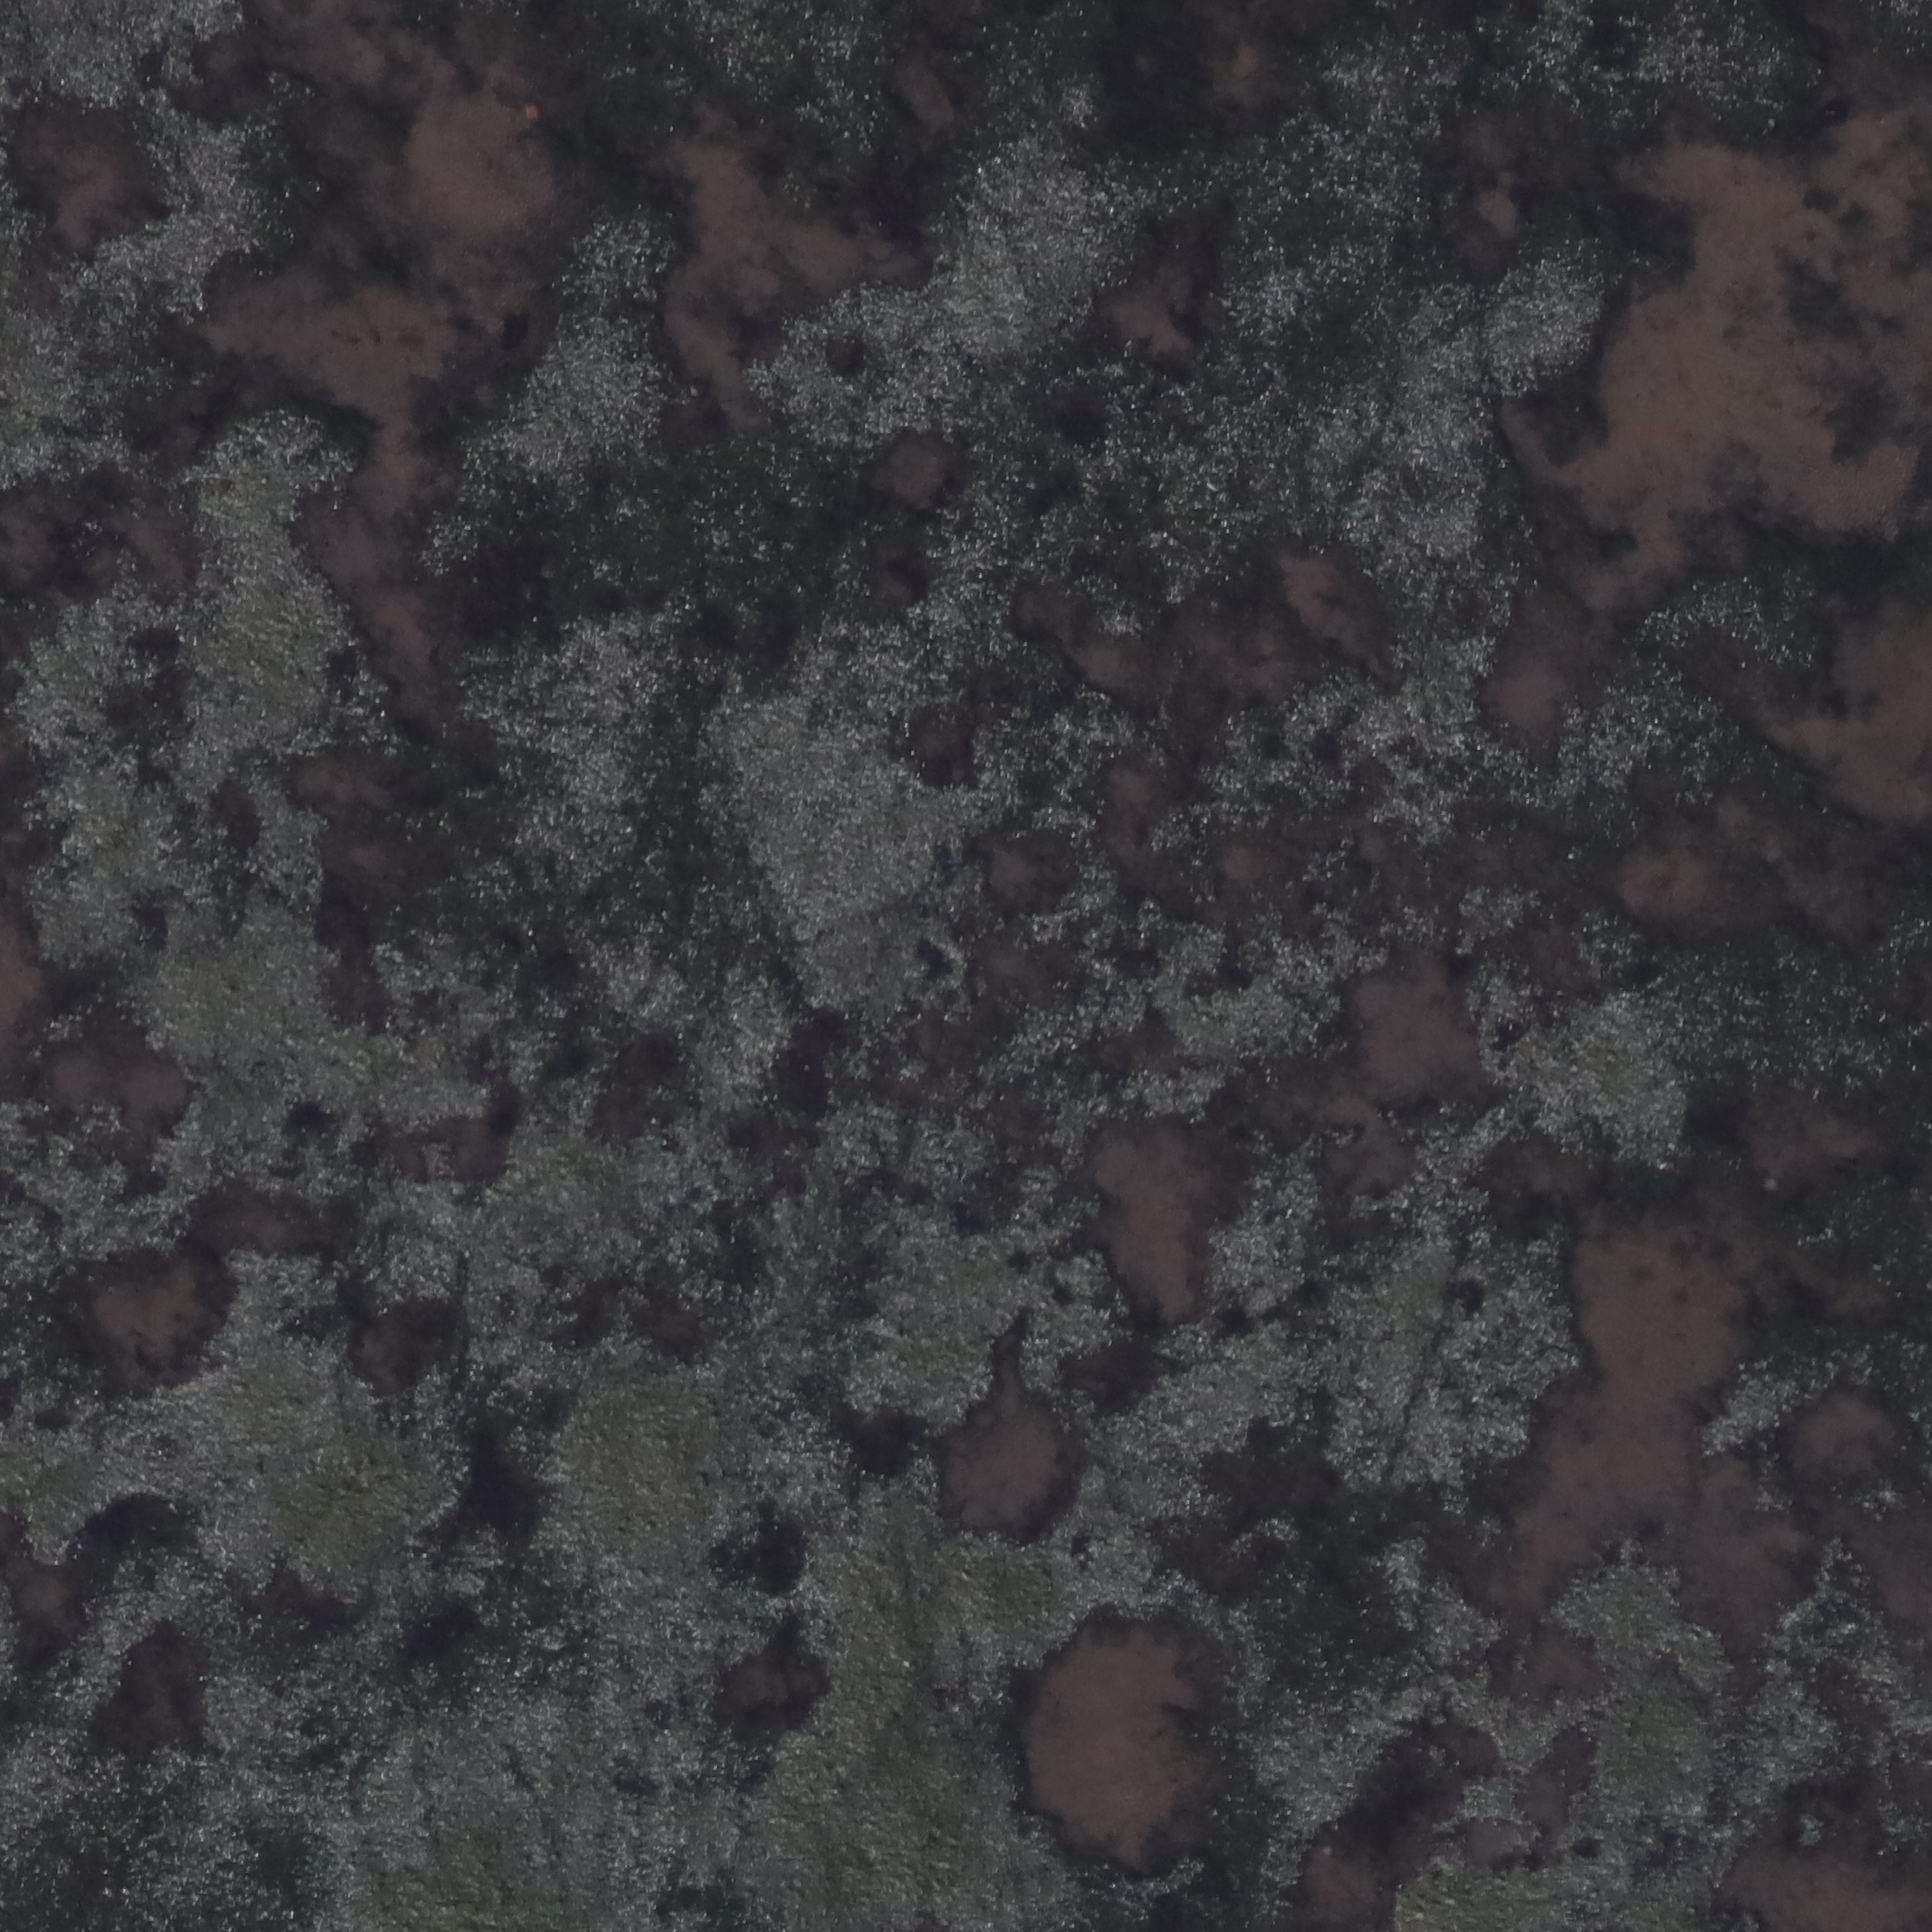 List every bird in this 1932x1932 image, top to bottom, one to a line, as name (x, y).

None